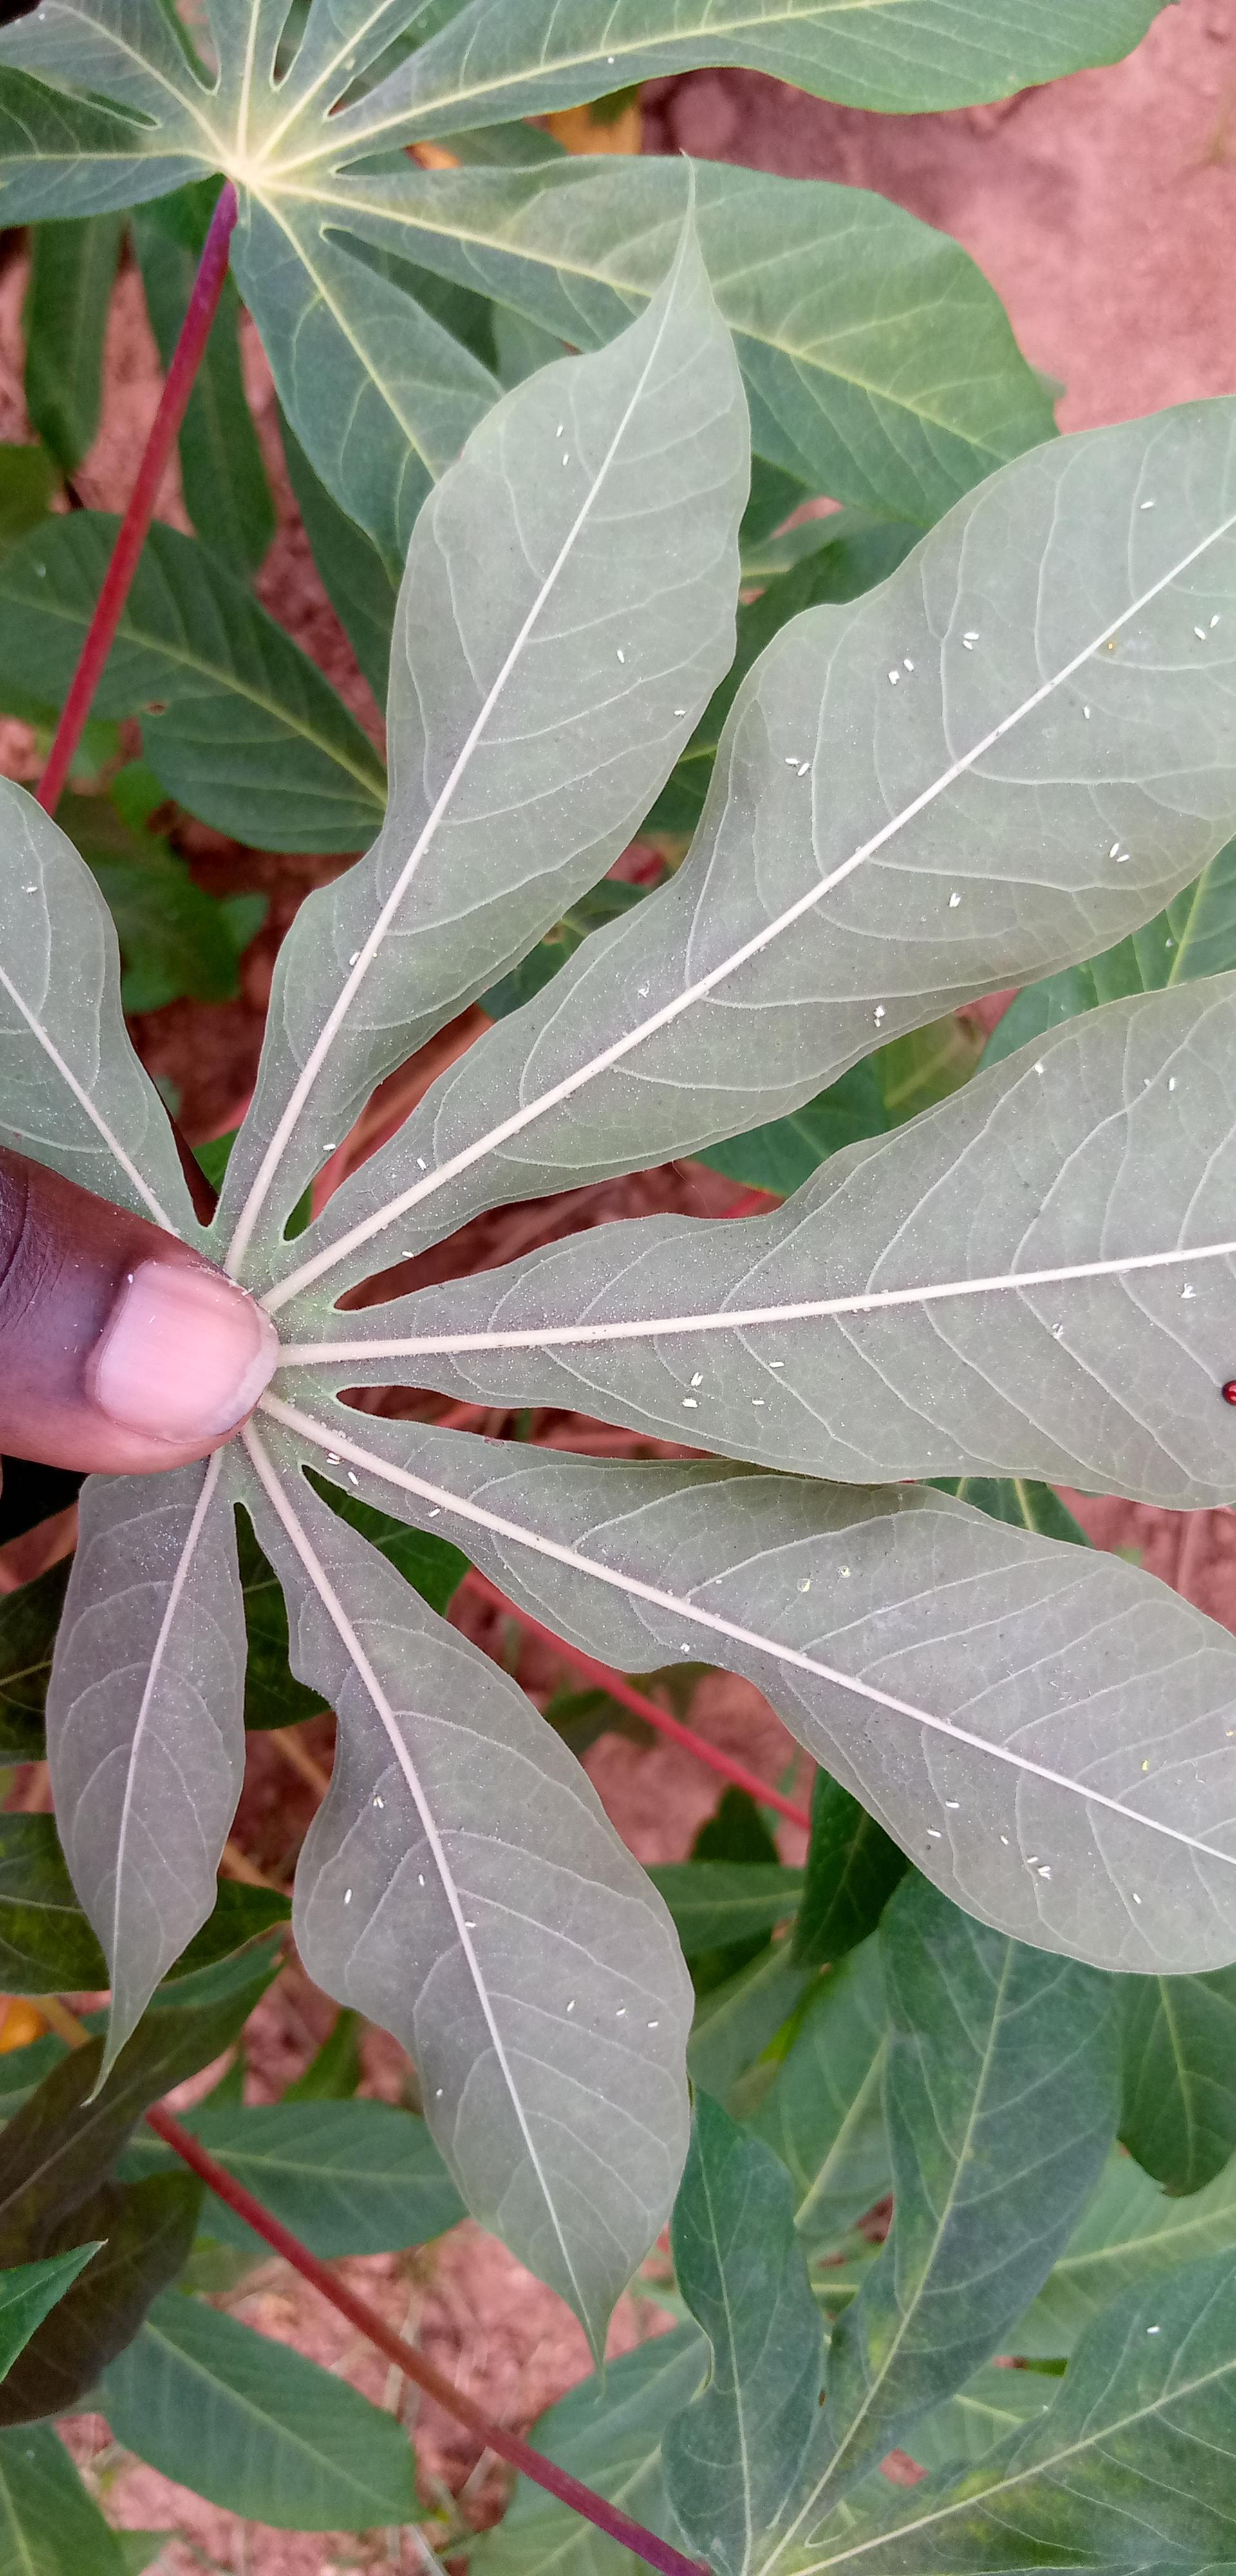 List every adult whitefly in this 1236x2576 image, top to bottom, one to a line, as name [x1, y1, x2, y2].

whitefly [551, 424, 577, 469]
whitefly [552, 444, 575, 480]
whitefly [1138, 493, 1153, 511]
whitefly [1197, 606, 1226, 643]
whitefly [954, 612, 985, 655]
whitefly [948, 616, 995, 655]
whitefly [1189, 618, 1215, 659]
whitefly [607, 641, 642, 676]
whitefly [898, 645, 932, 682]
whitefly [870, 659, 913, 696]
whitefly [1067, 694, 1098, 724]
whitefly [671, 700, 699, 724]
whitefly [775, 742, 824, 775]
whitefly [780, 742, 823, 780]
whitefly [1108, 820, 1143, 865]
whitefly [1104, 829, 1140, 867]
whitefly [22, 865, 50, 907]
whitefly [928, 871, 979, 913]
whitefly [332, 928, 375, 971]
whitefly [860, 984, 909, 1037]
whitefly [865, 992, 899, 1041]
whitefly [1033, 1047, 1069, 1090]
whitefly [1151, 1065, 1192, 1101]
whitefly [308, 1116, 351, 1165]
whitefly [402, 1146, 435, 1177]
whitefly [380, 1232, 415, 1265]
whitefly [1181, 1251, 1207, 1303]
whitefly [755, 1343, 794, 1378]
whitefly [688, 1354, 716, 1392]
whitefly [682, 1374, 706, 1417]
whitefly [744, 1387, 771, 1410]
whitefly [316, 1442, 357, 1468]
whitefly [334, 1462, 368, 1494]
whitefly [411, 1497, 453, 1523]
whitefly [671, 1617, 698, 1660]
whitefly [1122, 1747, 1157, 1778]
whitefly [360, 1781, 396, 1823]
whitefly [939, 1788, 969, 1814]
whitefly [921, 1814, 946, 1851]
whitefly [990, 1826, 1017, 1851]
whitefly [1022, 1837, 1045, 1862]
whitefly [1031, 1855, 1063, 1890]
whitefly [414, 1865, 439, 1899]
whitefly [1122, 1875, 1148, 1908]
whitefly [341, 1886, 365, 1915]
whitefly [449, 1908, 480, 1937]
whitefly [557, 1989, 580, 2023]
whitefly [614, 1996, 632, 2031]
whitefly [633, 2011, 667, 2040]
whitefly [435, 2079, 460, 2107]